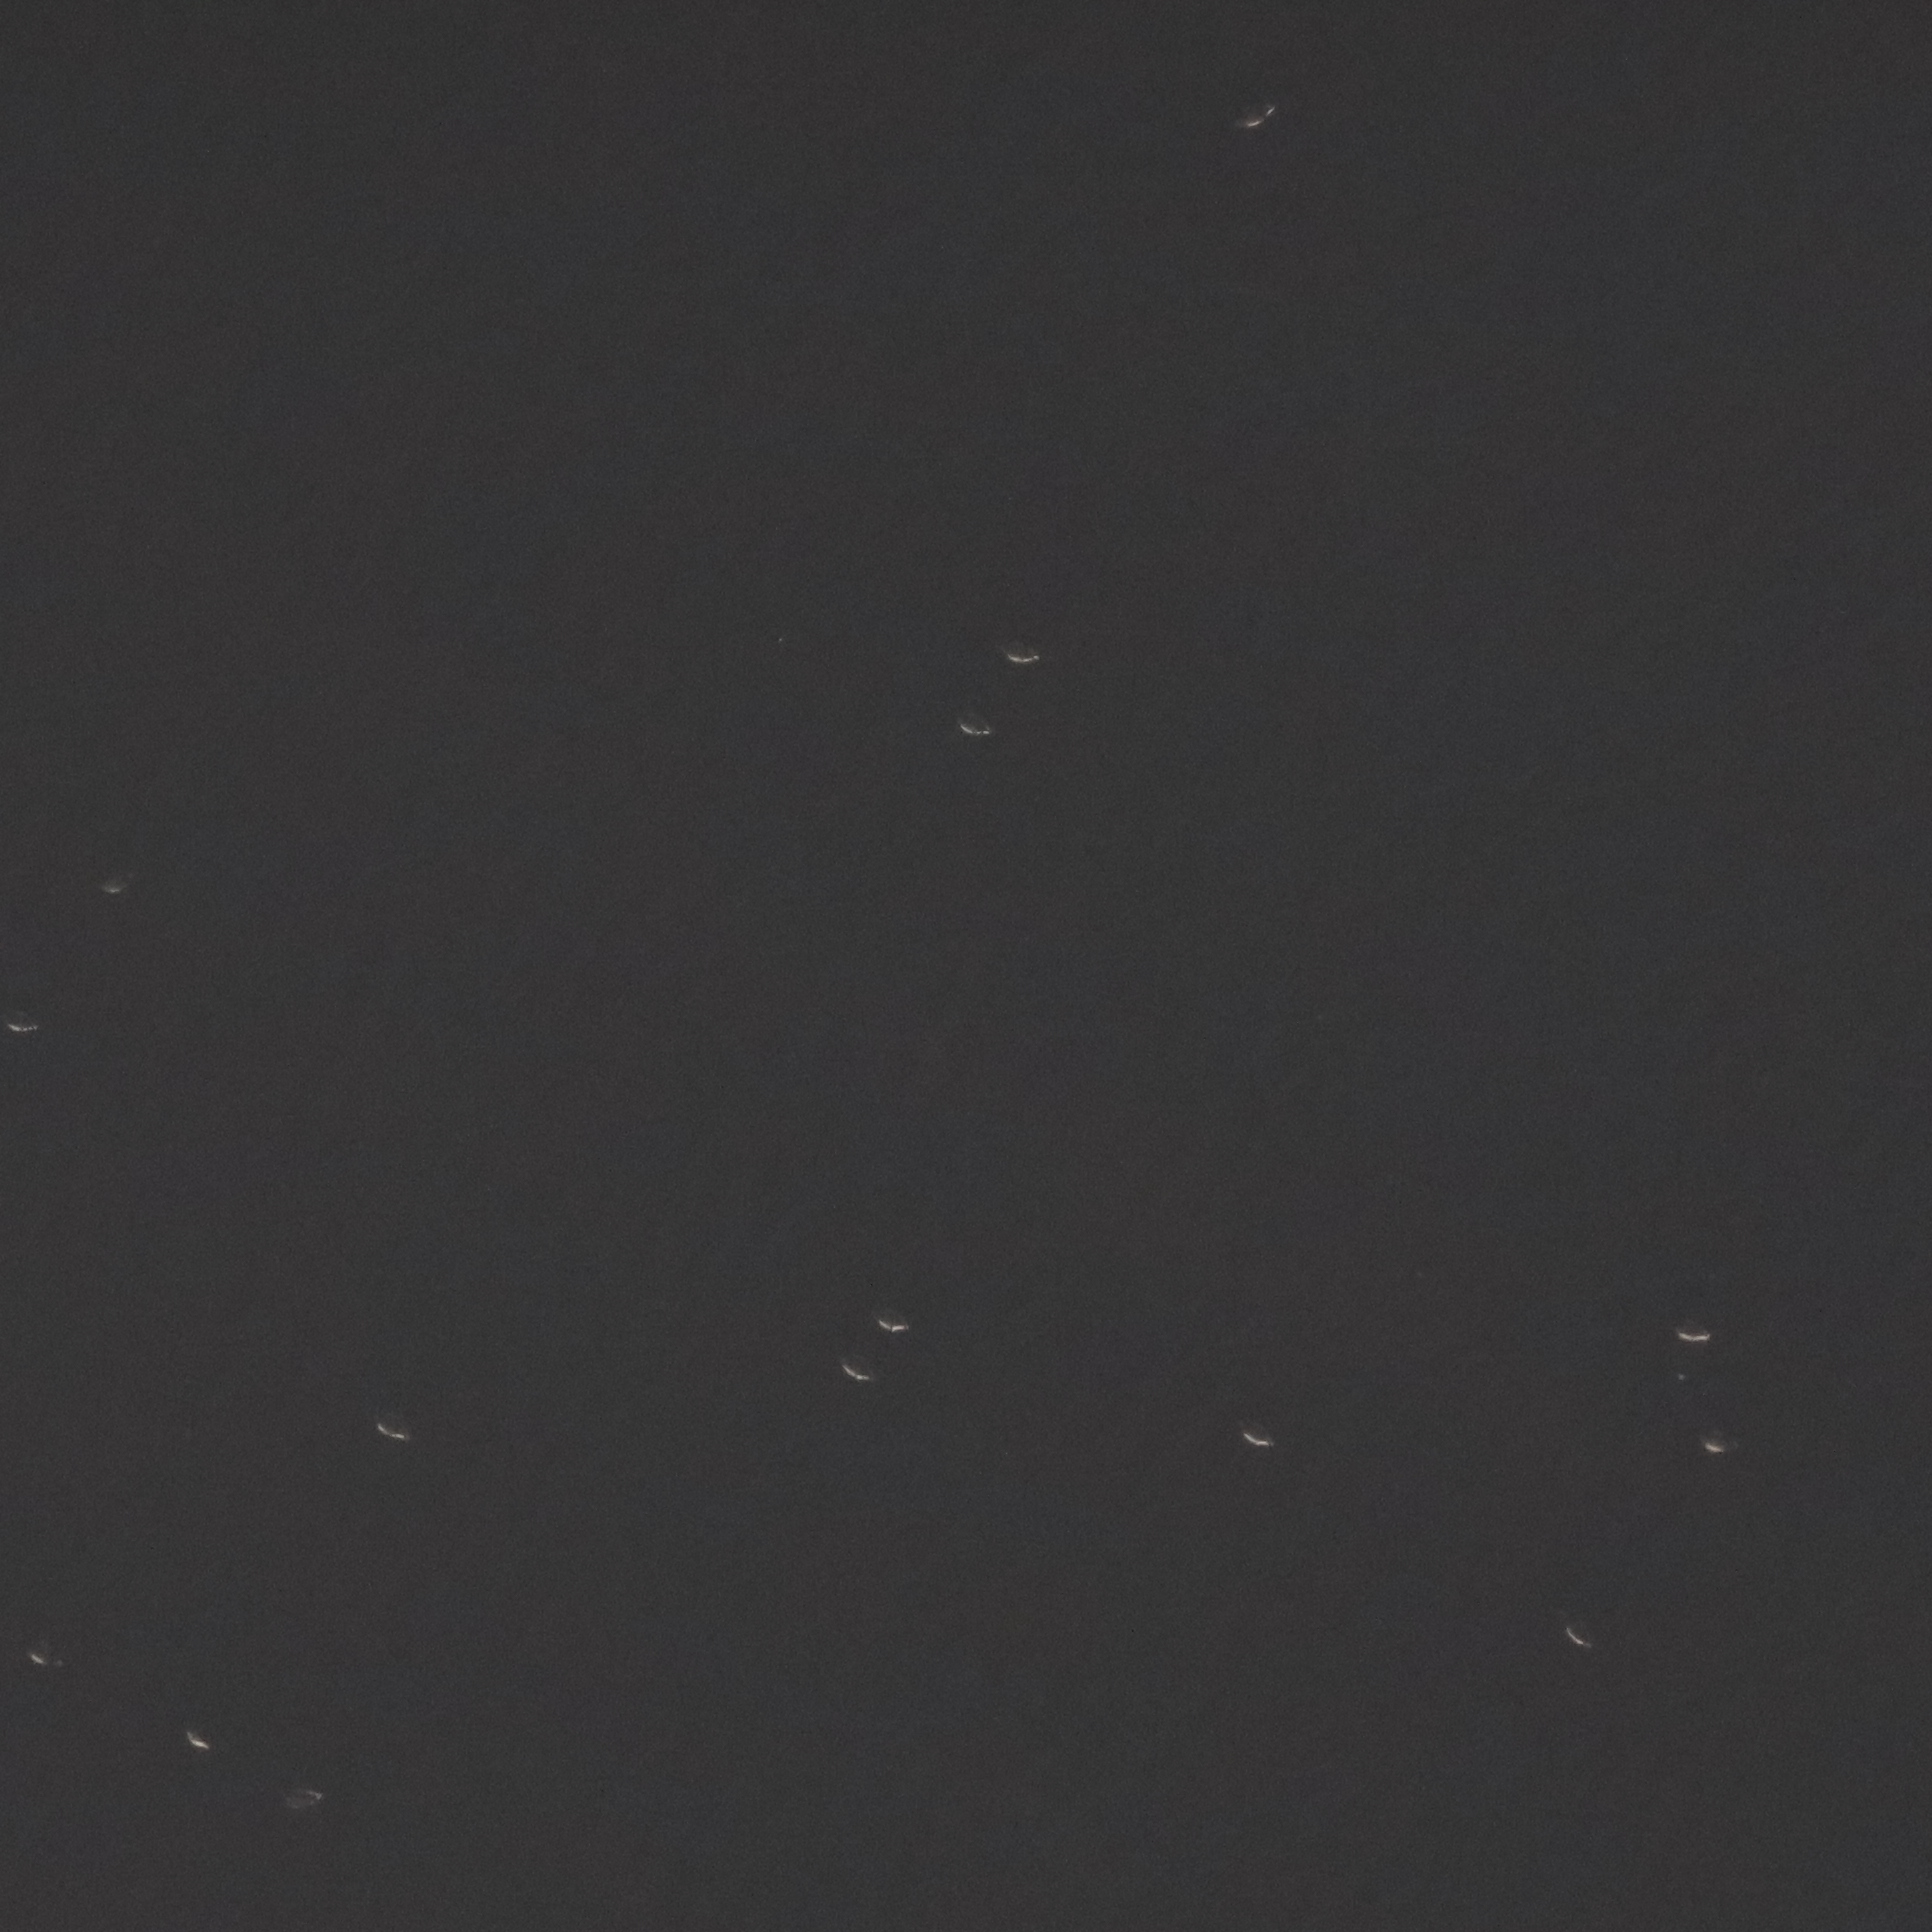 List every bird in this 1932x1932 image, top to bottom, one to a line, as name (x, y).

brant (1257, 110)
brant (1023, 654)
brant (975, 732)
brant (116, 889)
brant (25, 1029)
brant (894, 1322)
brant (1697, 1330)
brant (857, 1366)
brant (393, 1425)
brant (1251, 1433)
brant (1717, 1437)
brant (1576, 1636)
brant (43, 1651)
brant (196, 1740)
brant (298, 1799)